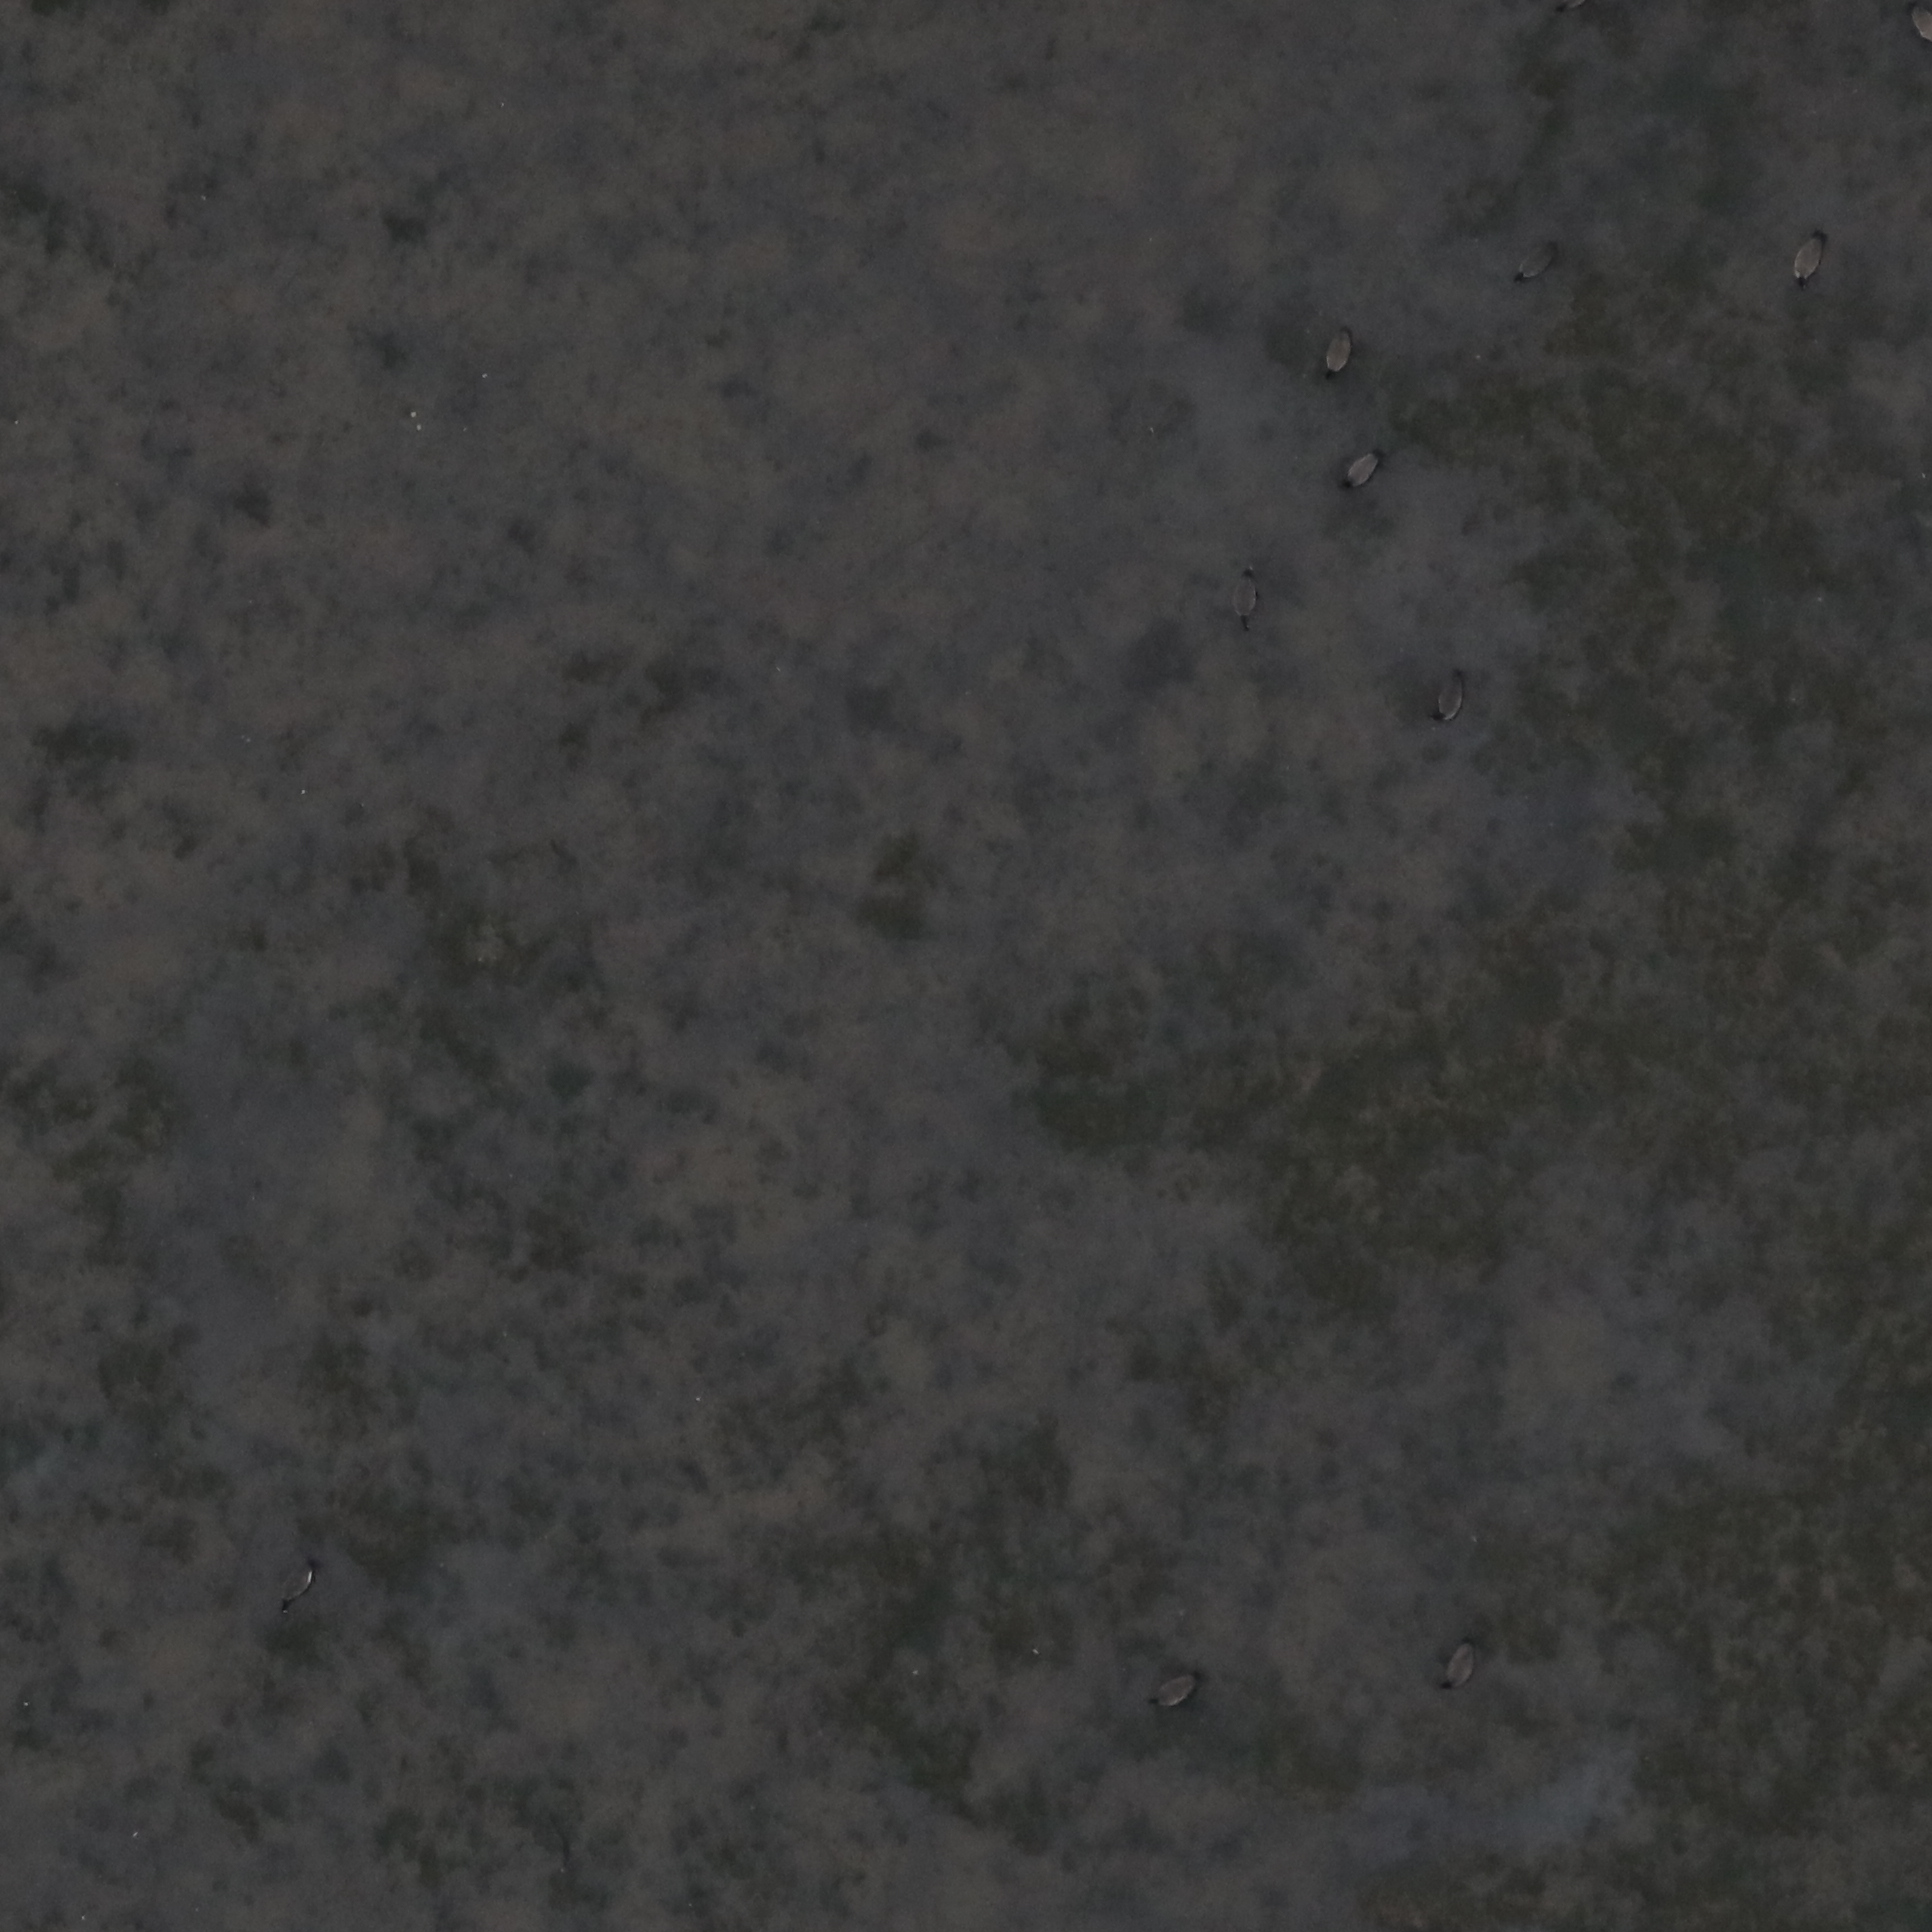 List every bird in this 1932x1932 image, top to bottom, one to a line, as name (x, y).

Canada goose (1930, 26)
Canada goose (1808, 258)
Canada goose (1528, 265)
Canada goose (1338, 353)
Canada goose (1362, 468)
Canada goose (1245, 600)
Canada goose (1450, 696)
Canada goose (304, 1580)
Canada goose (1458, 1665)
Canada goose (1175, 1689)